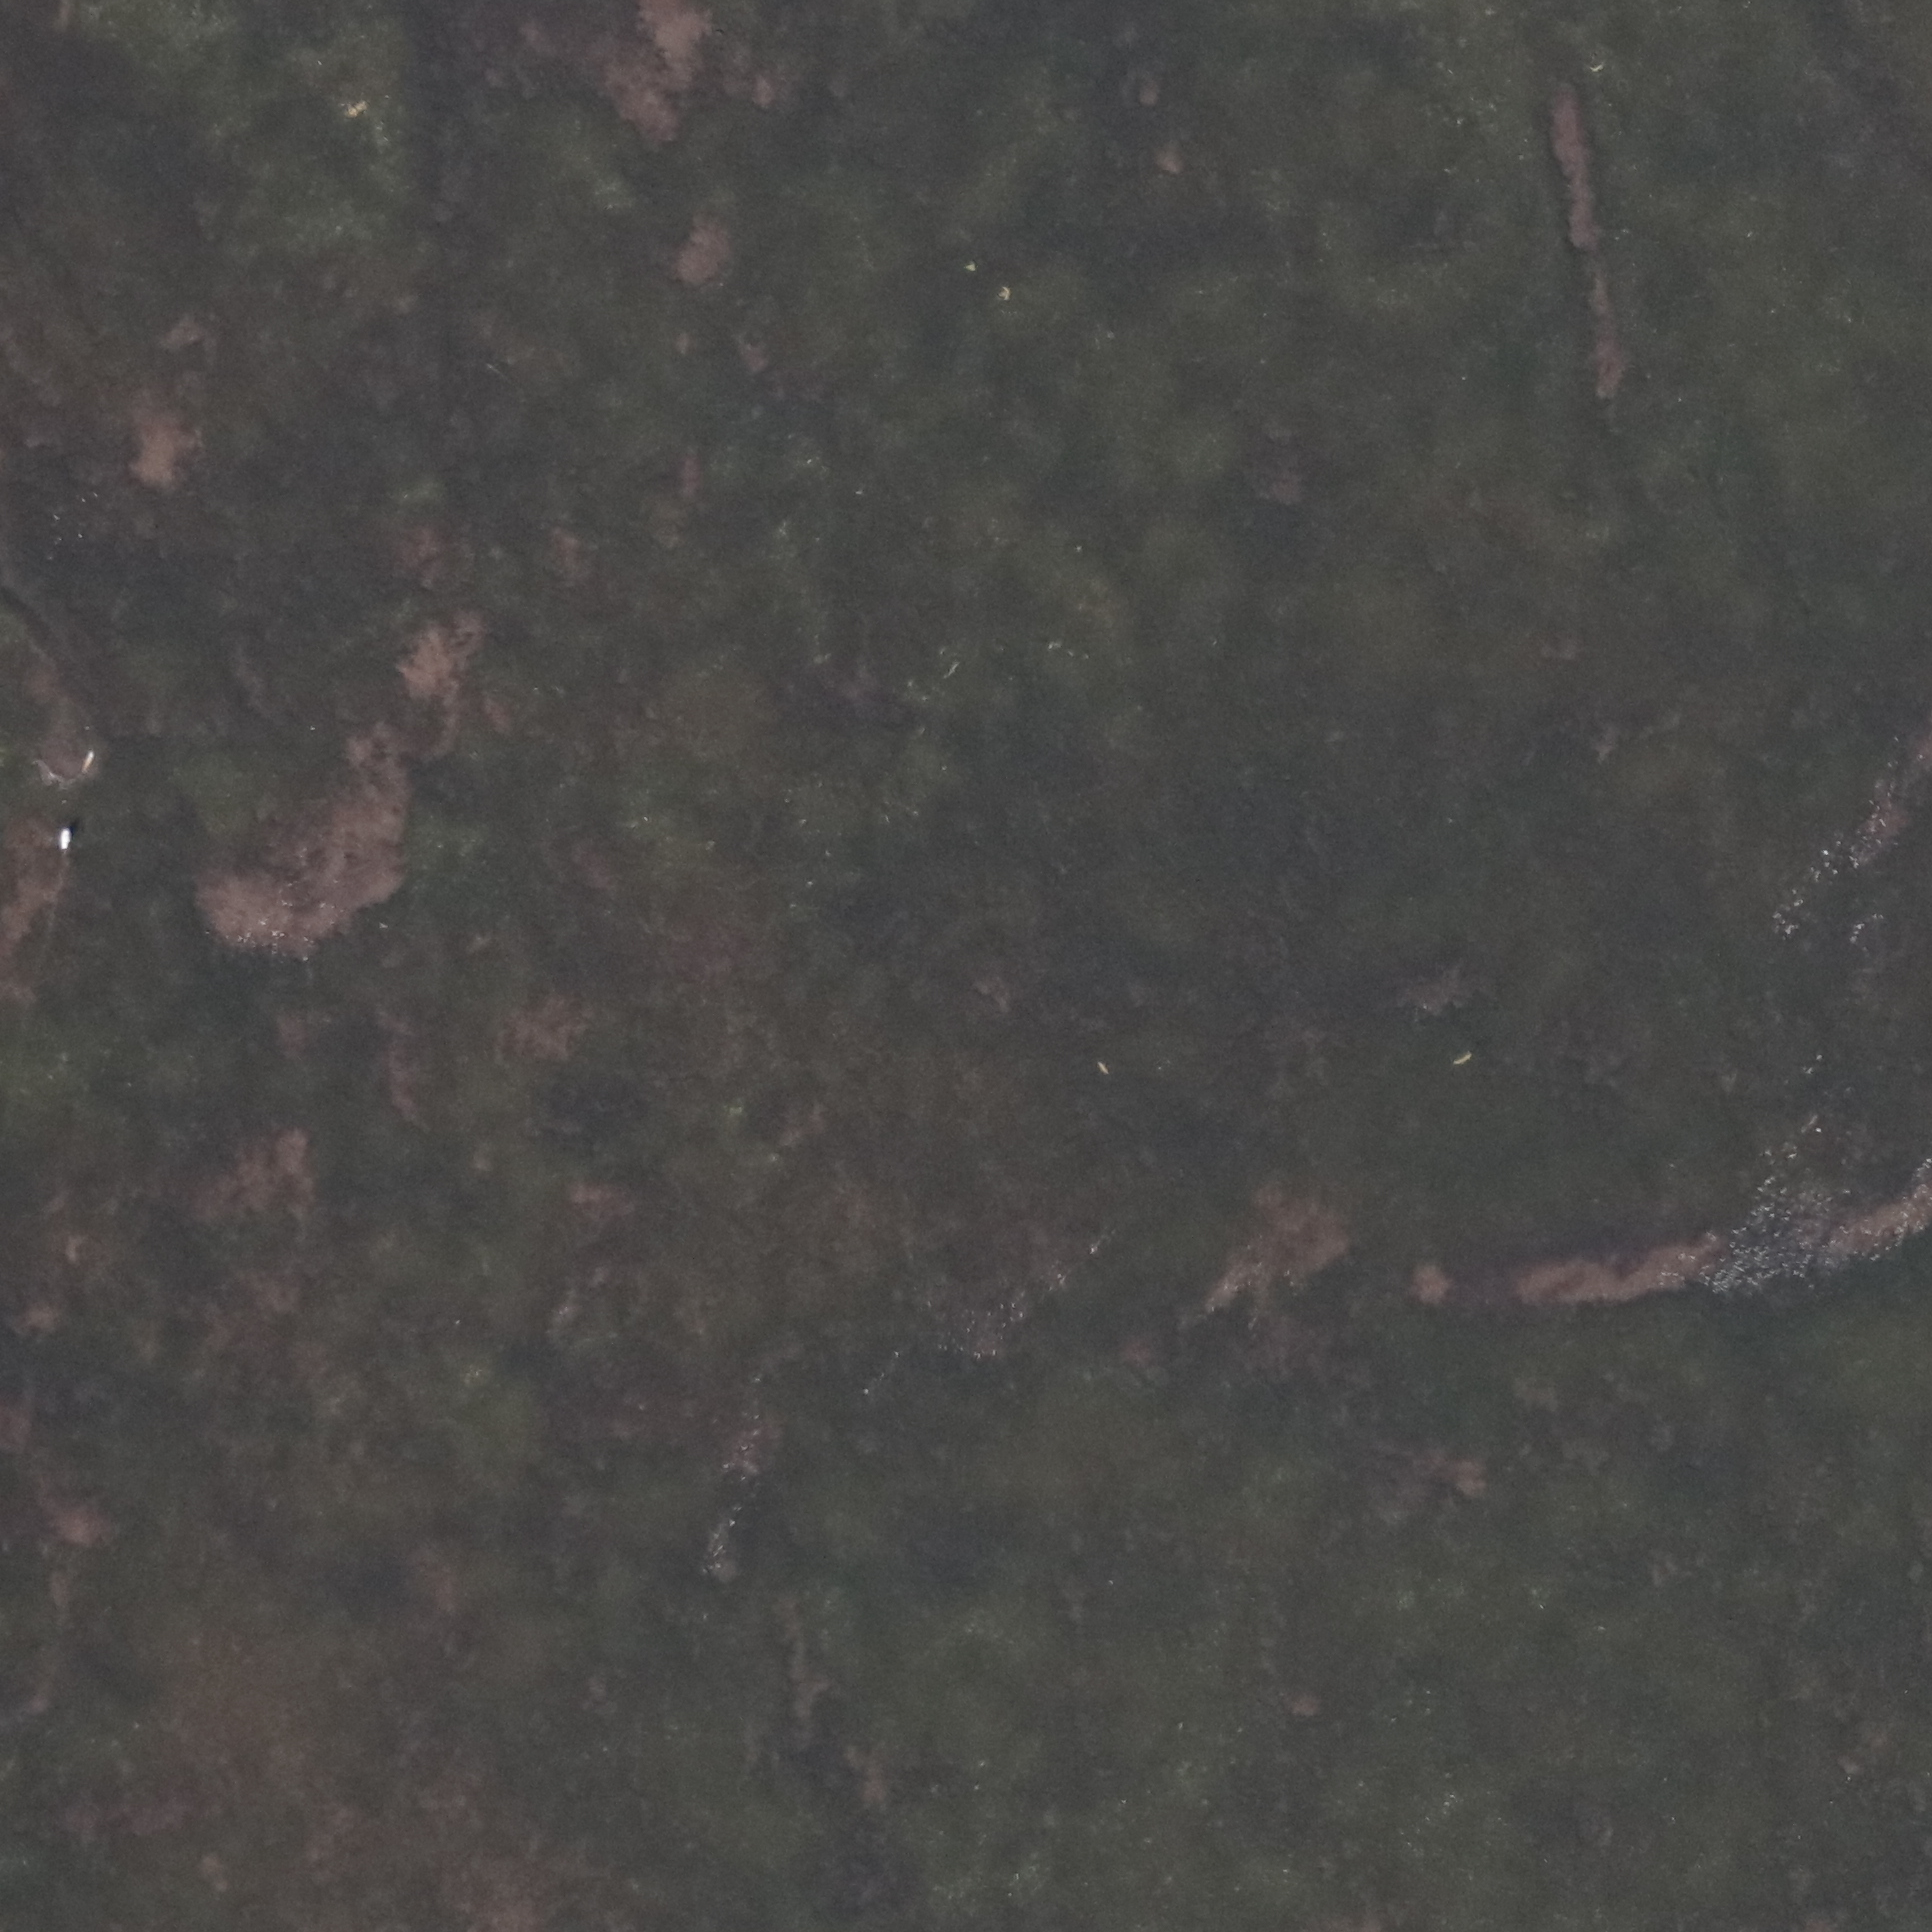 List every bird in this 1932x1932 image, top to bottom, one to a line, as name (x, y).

gull (64, 837)